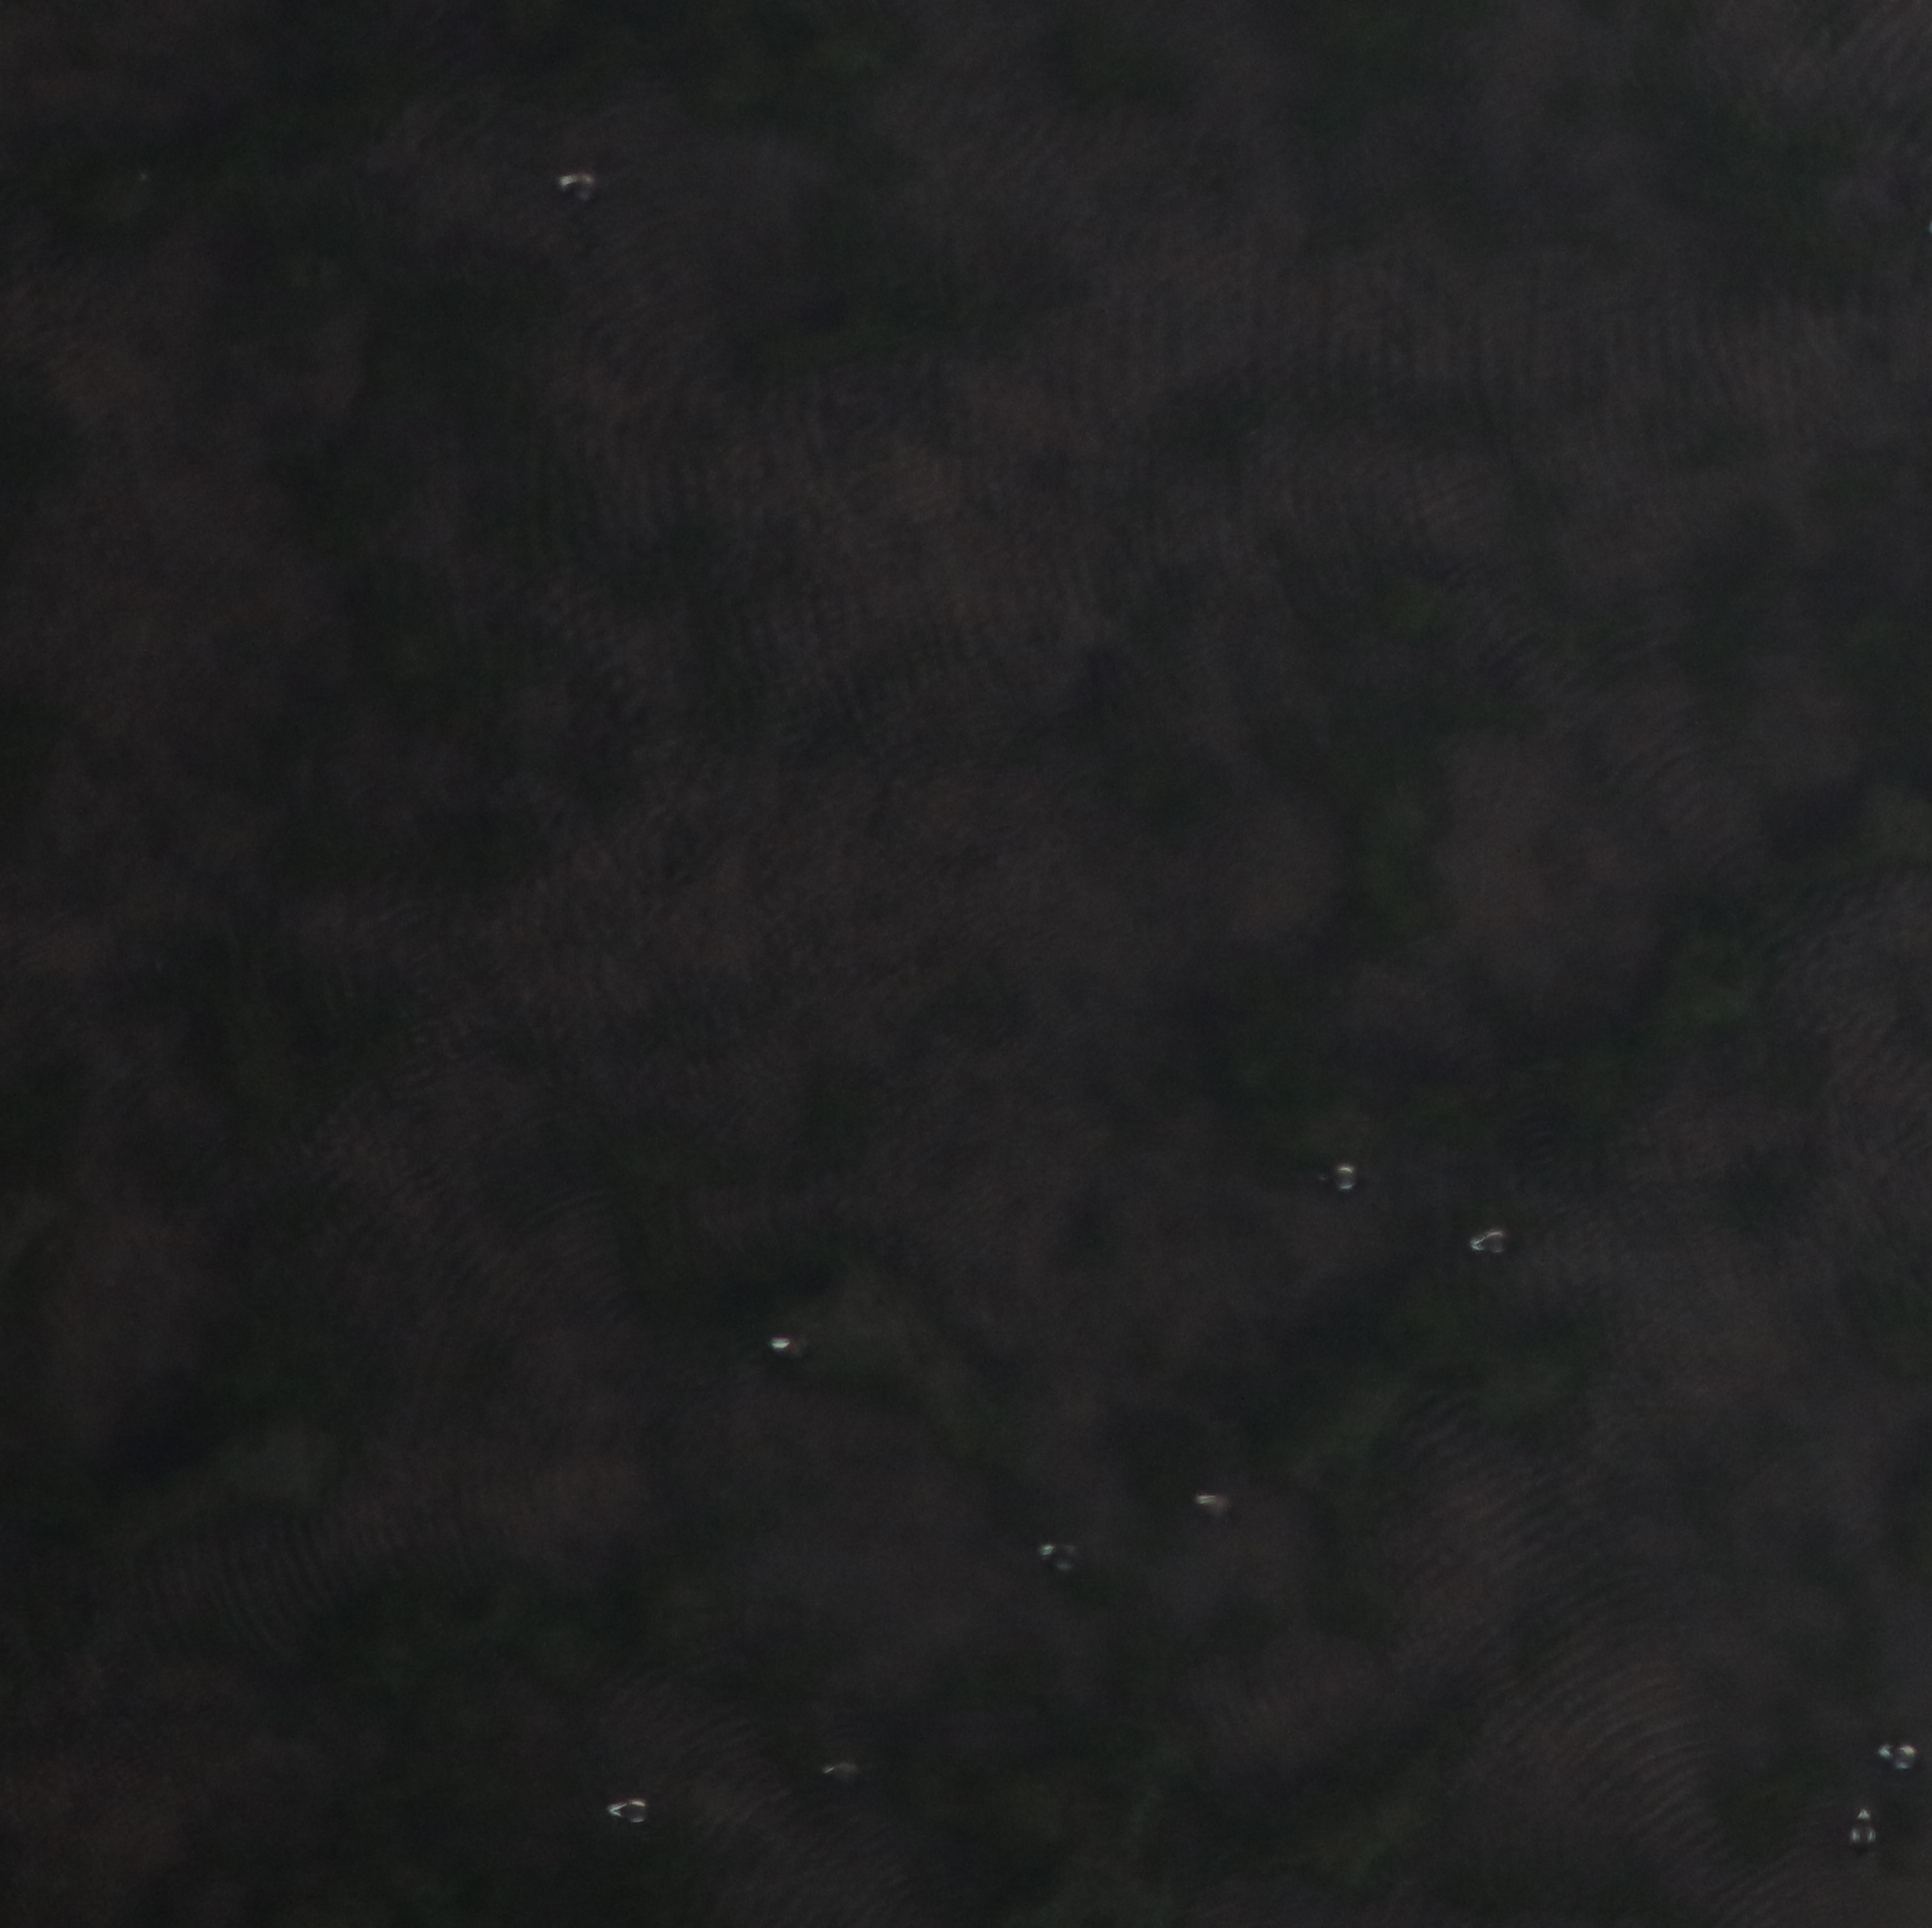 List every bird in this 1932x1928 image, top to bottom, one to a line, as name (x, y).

brant (575, 187)
brant (1342, 1182)
brant (1491, 1241)
brant (786, 1346)
brant (1214, 1500)
brant (1063, 1556)
brant (1901, 1756)
brant (843, 1770)
brant (631, 1809)
brant (1860, 1833)